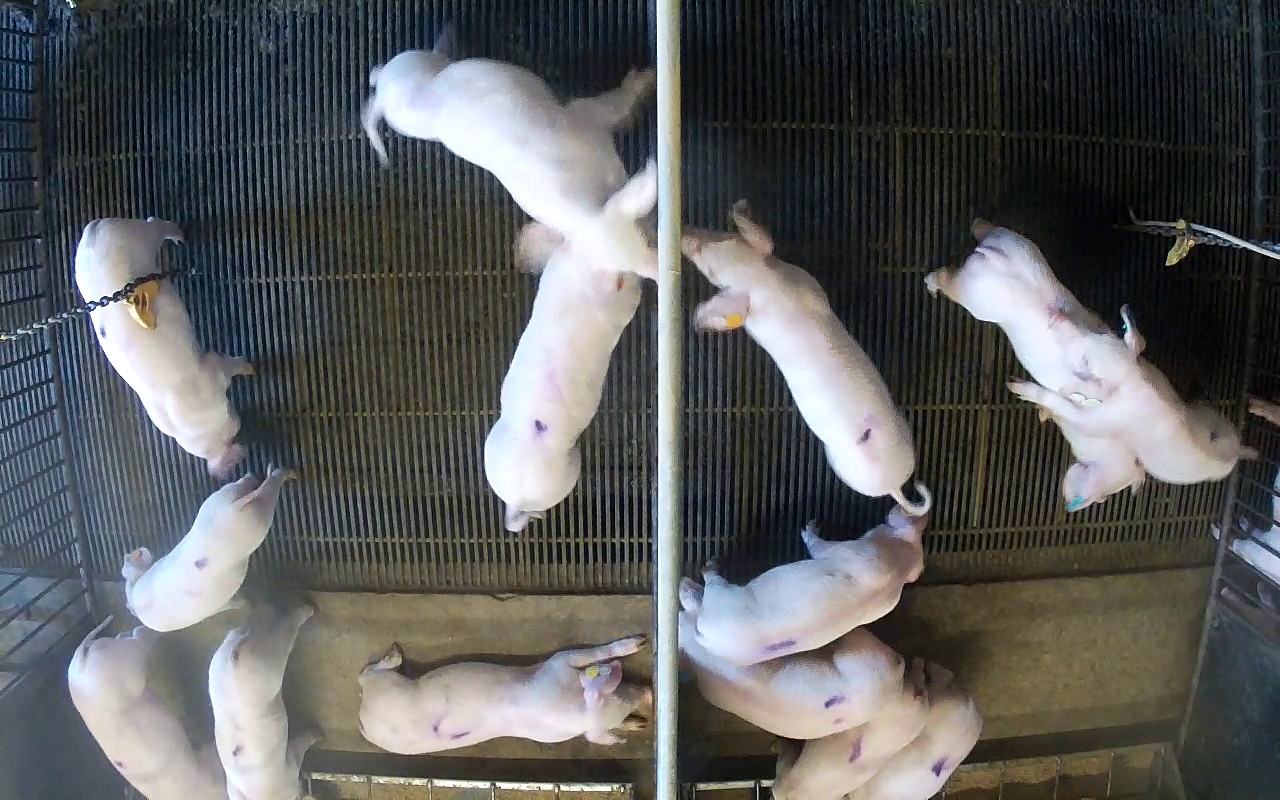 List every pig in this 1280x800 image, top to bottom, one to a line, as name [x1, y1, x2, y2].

pig [360, 23, 662, 290]
pig [677, 198, 932, 519]
pig [923, 214, 1148, 514]
pig [73, 215, 257, 481]
pig [482, 239, 644, 531]
pig [1007, 302, 1259, 484]
pig [122, 463, 297, 633]
pig [694, 503, 928, 666]
pig [677, 578, 908, 741]
pig [210, 599, 324, 799]
pig [67, 613, 229, 799]
pig [357, 635, 653, 758]
pig [771, 657, 932, 799]
pig [843, 657, 987, 799]